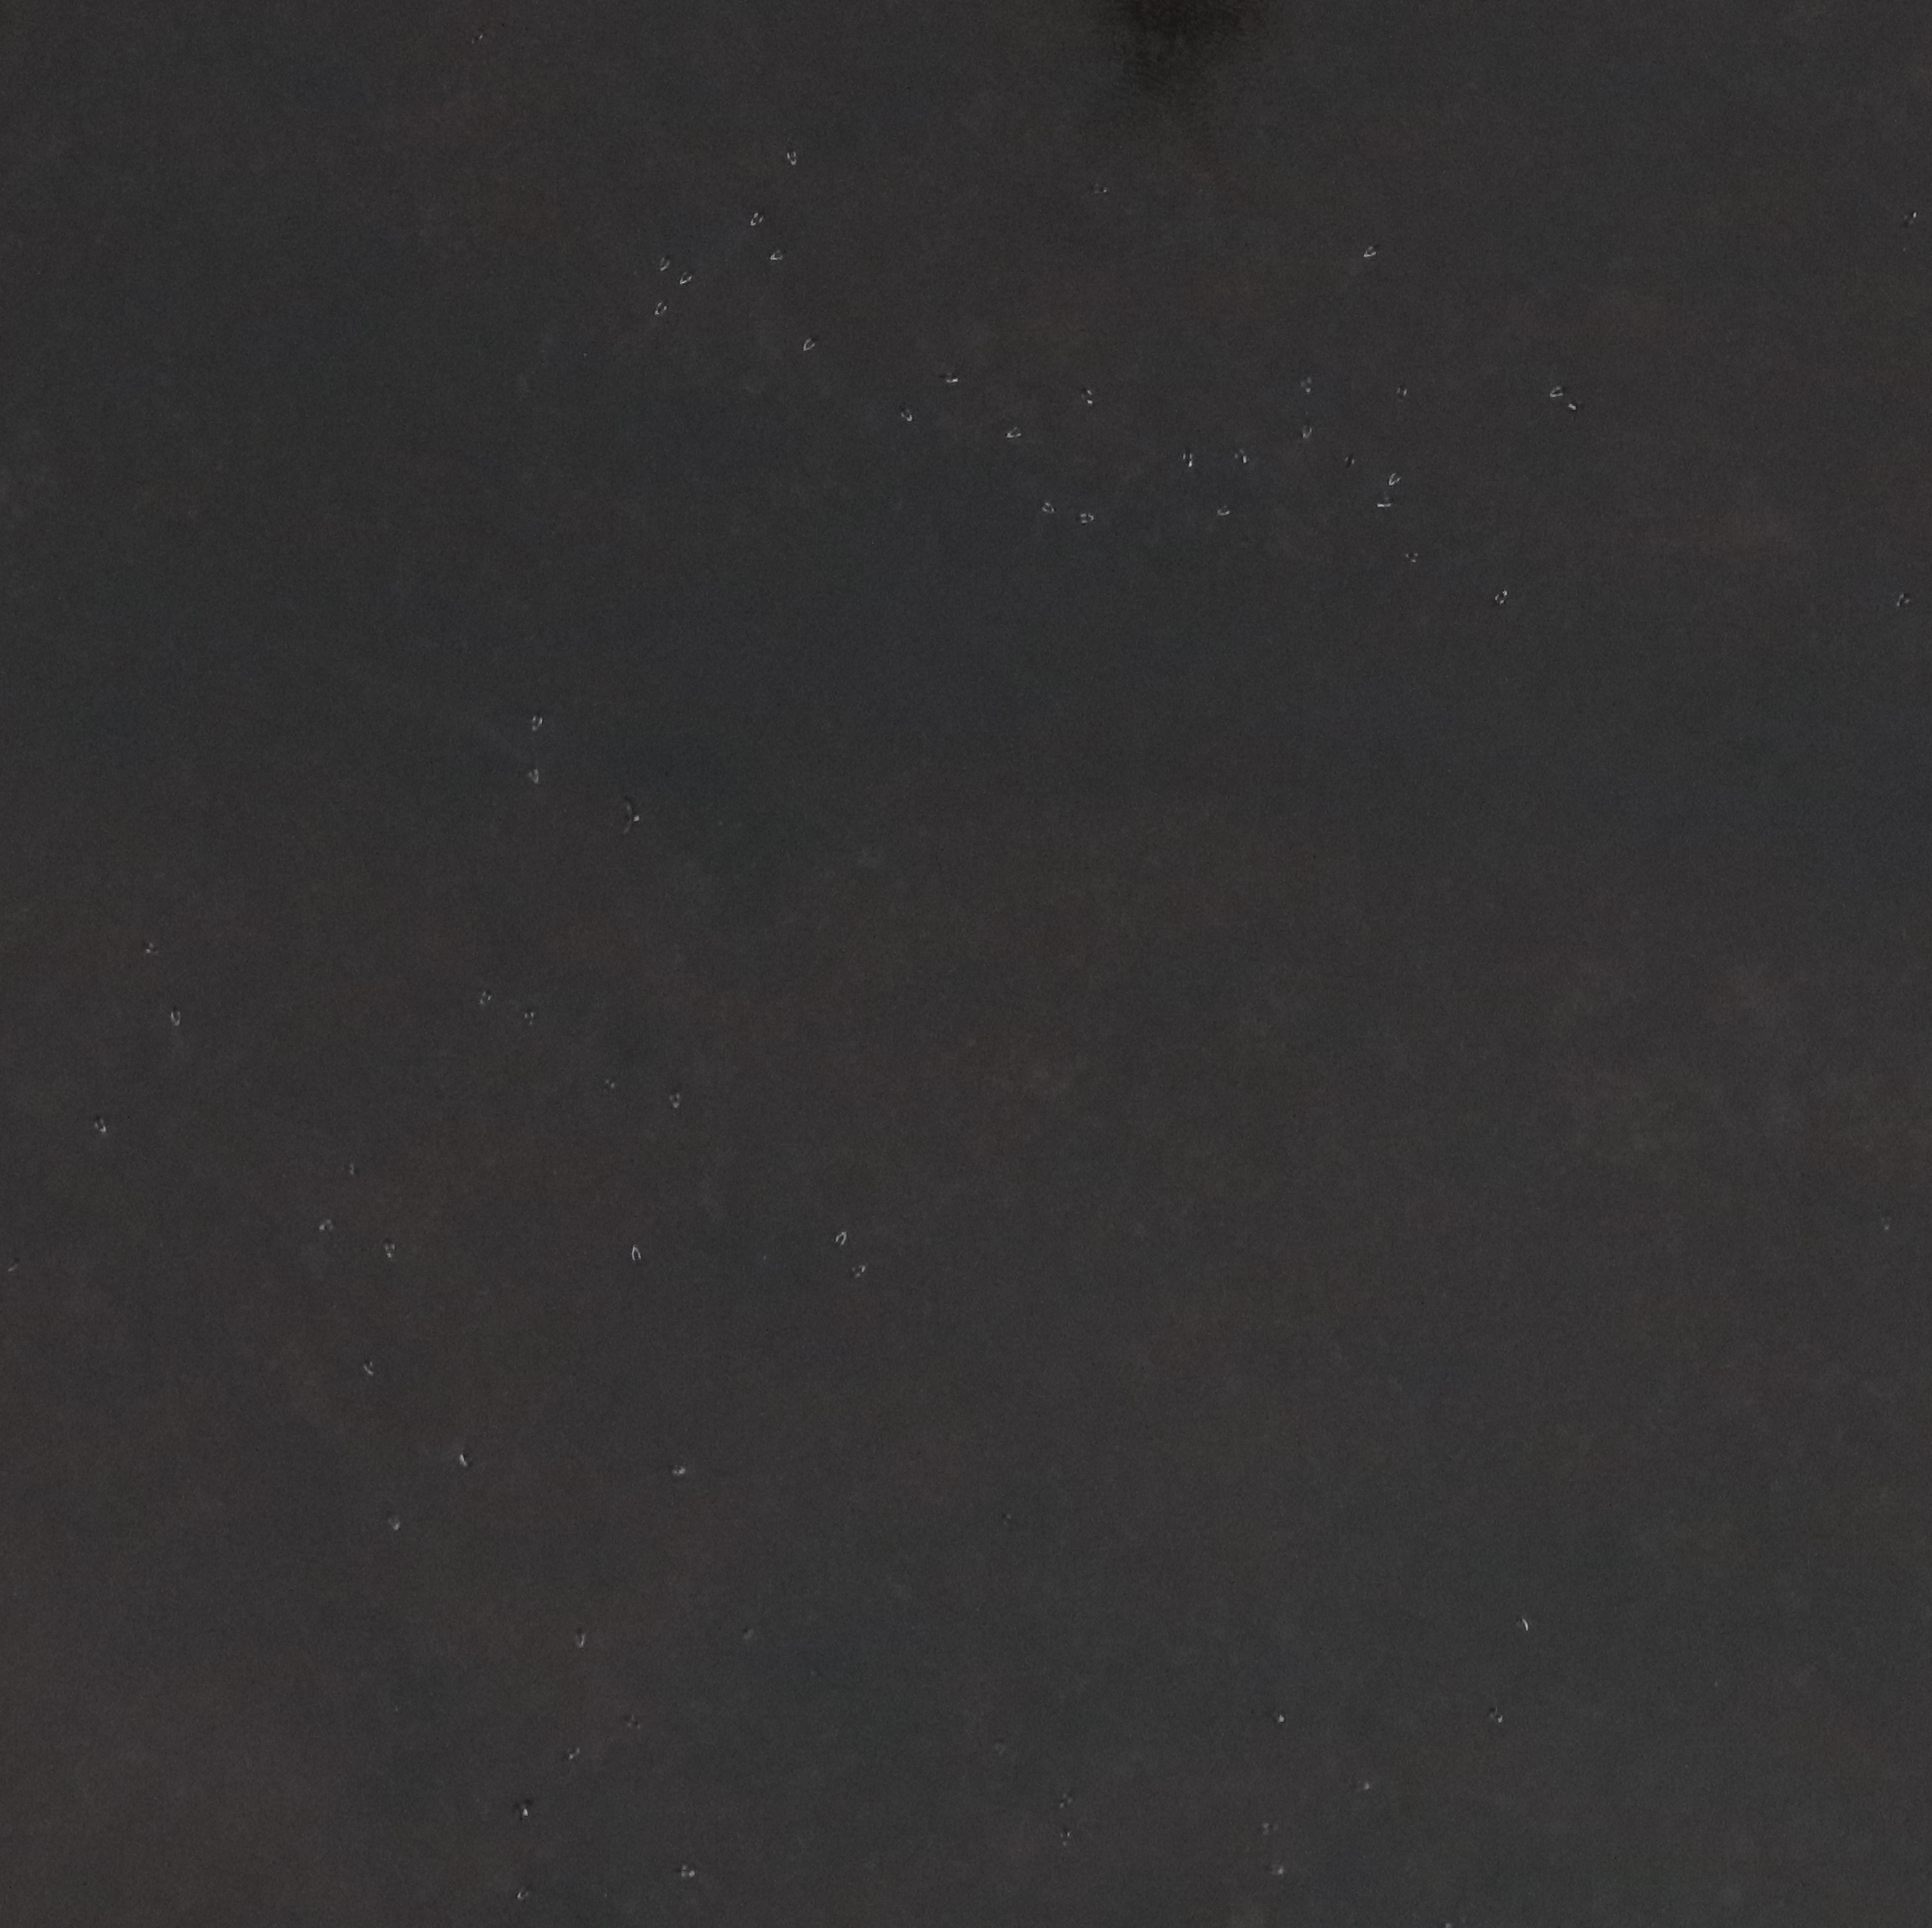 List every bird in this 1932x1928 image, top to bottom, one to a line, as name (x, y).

brant (478, 25)
brant (791, 167)
brant (1111, 178)
brant (762, 220)
brant (1906, 220)
brant (1366, 244)
brant (779, 261)
brant (662, 262)
brant (685, 280)
brant (662, 306)
brant (809, 337)
brant (950, 374)
brant (1306, 382)
brant (1417, 383)
brant (1559, 393)
brant (1088, 395)
brant (1577, 408)
brant (914, 416)
brant (1307, 430)
brant (1021, 431)
brant (1245, 454)
brant (1356, 454)
brant (1190, 459)
brant (1399, 469)
brant (1237, 508)
brant (1380, 508)
brant (1043, 512)
brant (1099, 518)
brant (1414, 560)
brant (1504, 598)
brant (1908, 602)
brant (531, 717)
brant (534, 771)
brant (637, 811)
brant (149, 948)
brant (477, 989)
brant (522, 1009)
brant (185, 1017)
brant (614, 1086)
brant (671, 1100)
brant (111, 1119)
brant (358, 1165)
brant (335, 1219)
brant (1888, 1229)
brant (845, 1232)
brant (394, 1252)
brant (635, 1254)
brant (13, 1263)
brant (855, 1281)
brant (365, 1373)
brant (677, 1462)
brant (464, 1467)
brant (394, 1520)
brant (1009, 1520)
brant (1532, 1634)
brant (575, 1639)
brant (754, 1640)
brant (1509, 1710)
brant (1283, 1717)
brant (621, 1729)
brant (1005, 1747)
brant (568, 1758)
brant (1371, 1792)
brant (530, 1797)
brant (1066, 1800)
brant (1268, 1818)
brant (1064, 1830)
brant (1276, 1870)
brant (684, 1874)
brant (524, 1905)